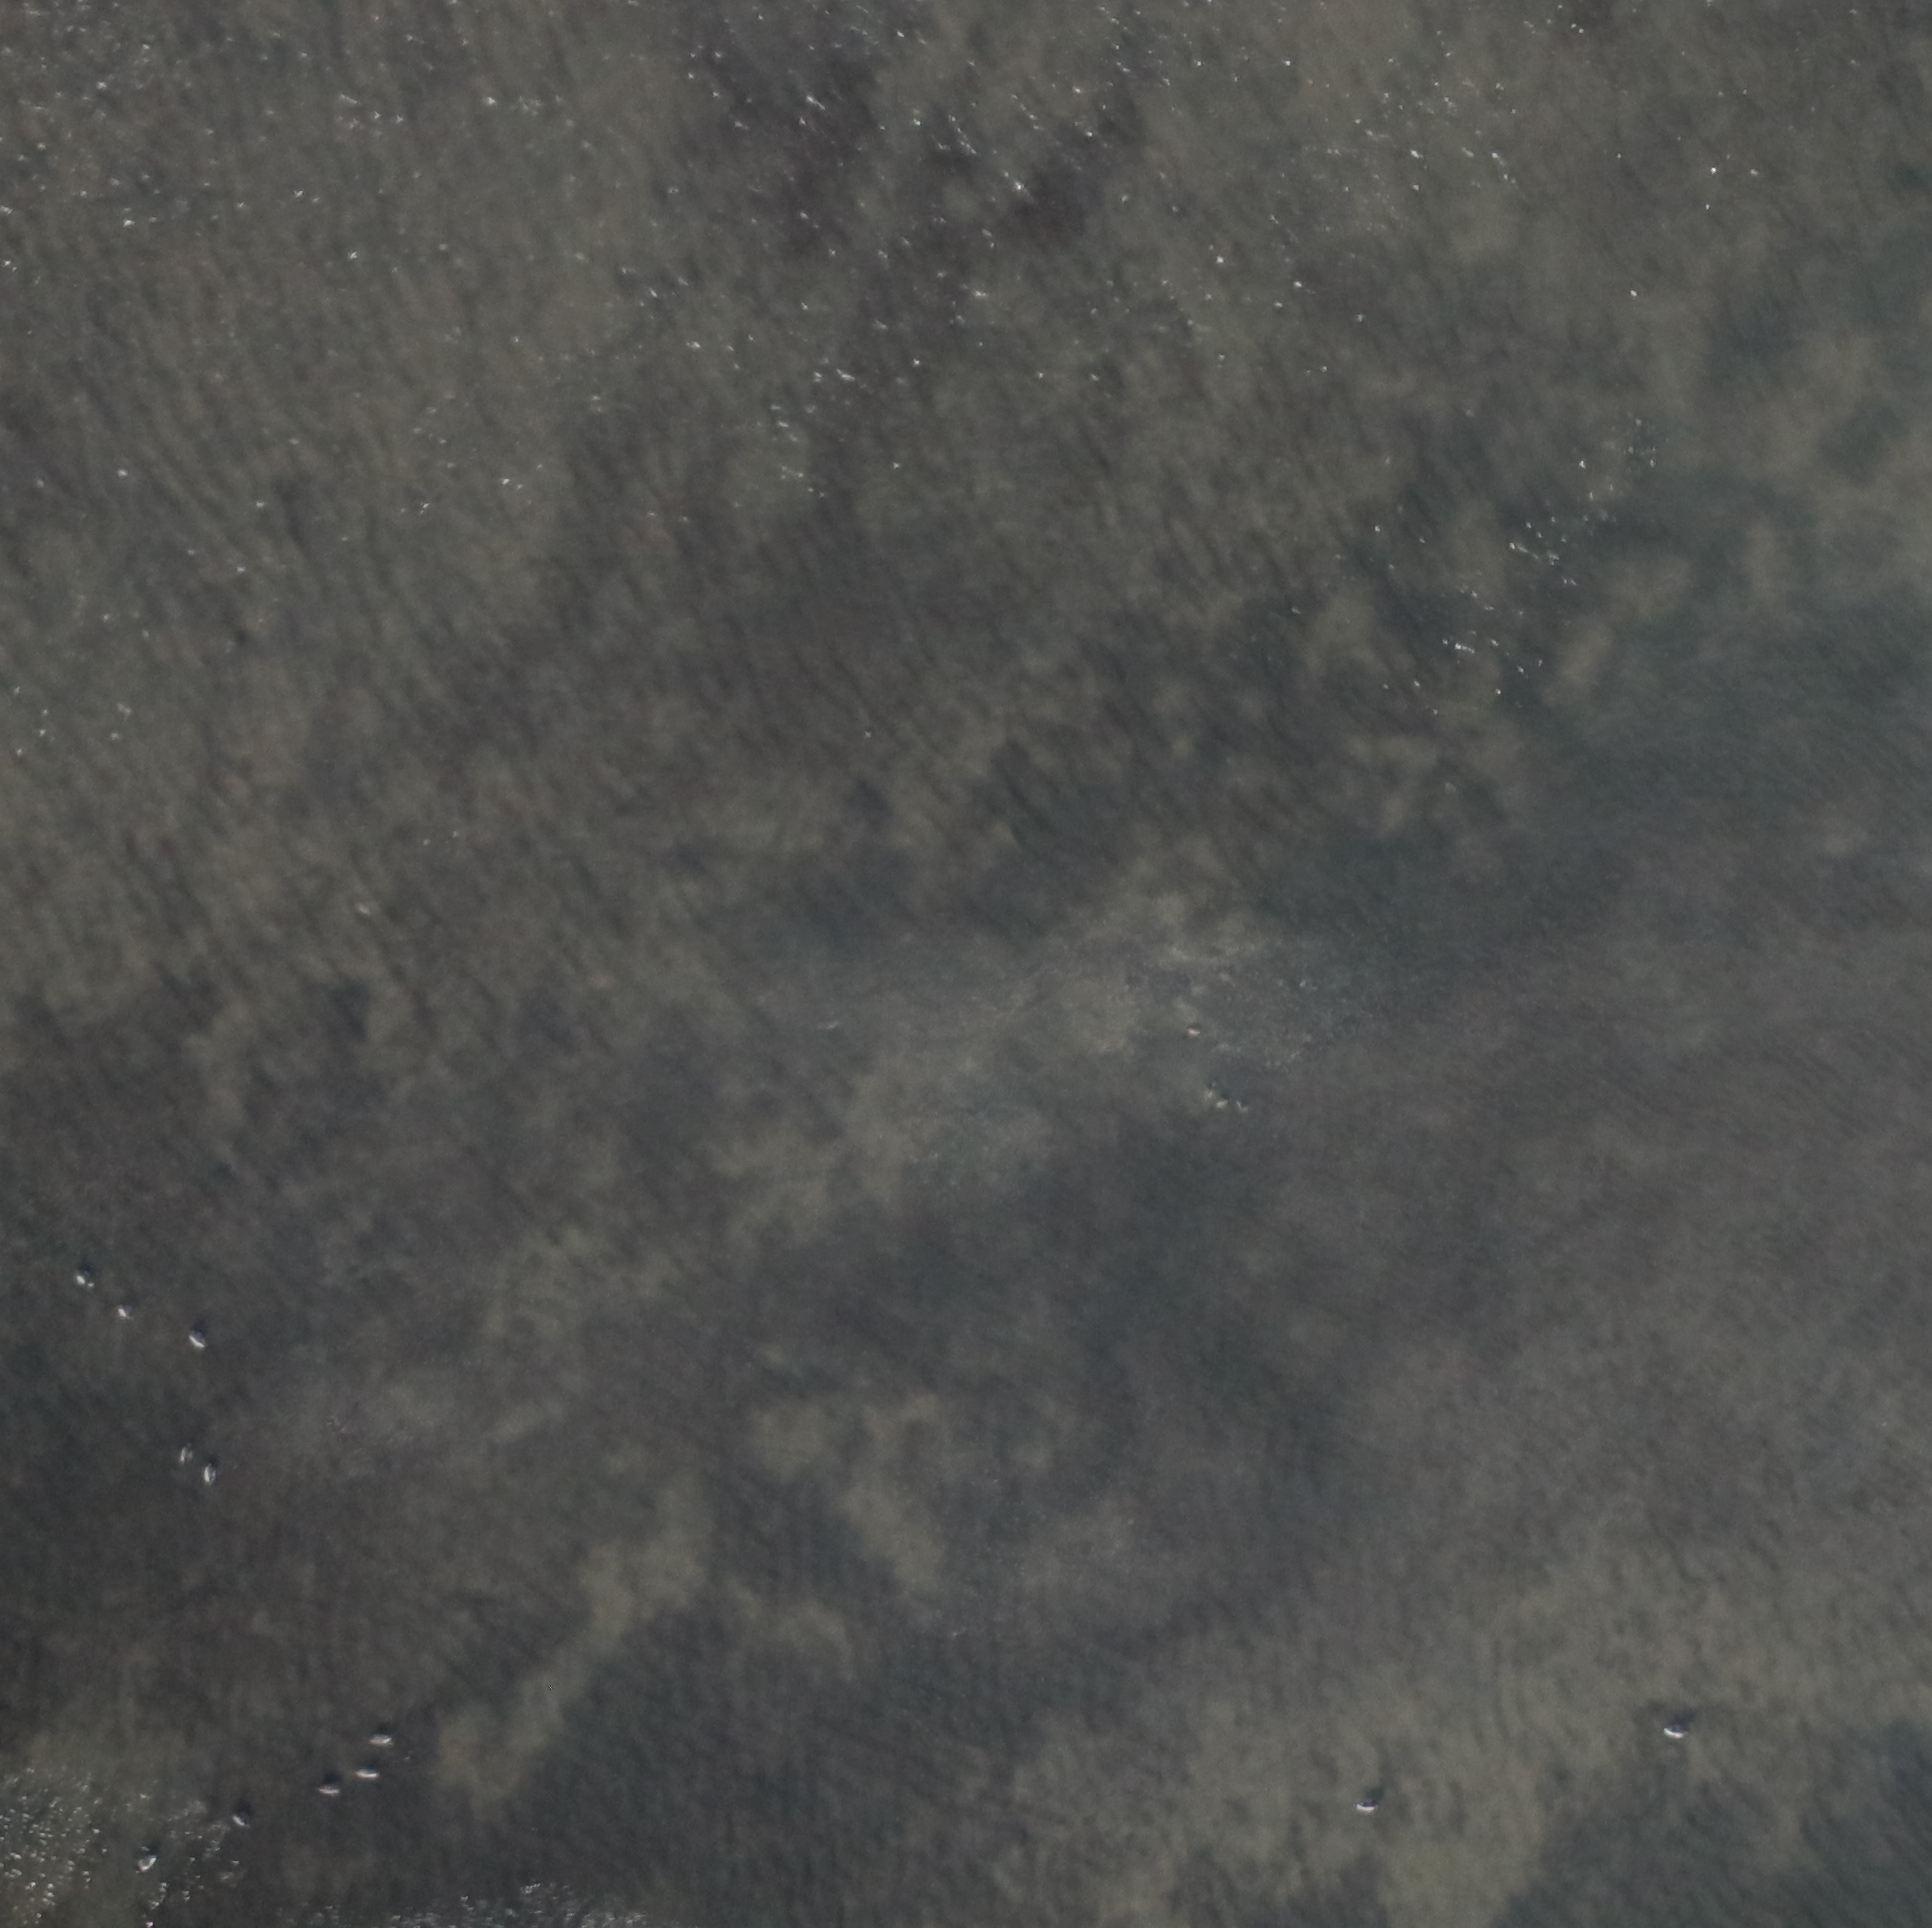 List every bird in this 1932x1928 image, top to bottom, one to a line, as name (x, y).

other bird (1192, 1032)
other bird (1209, 1090)
other bird (1225, 1103)
other bird (1241, 1107)
brant (83, 1278)
brant (127, 1312)
brant (199, 1339)
brant (189, 1458)
brant (209, 1475)
brant (1675, 1731)
brant (378, 1737)
brant (369, 1771)
brant (328, 1789)
brant (1372, 1807)
brant (242, 1817)
brant (147, 1863)